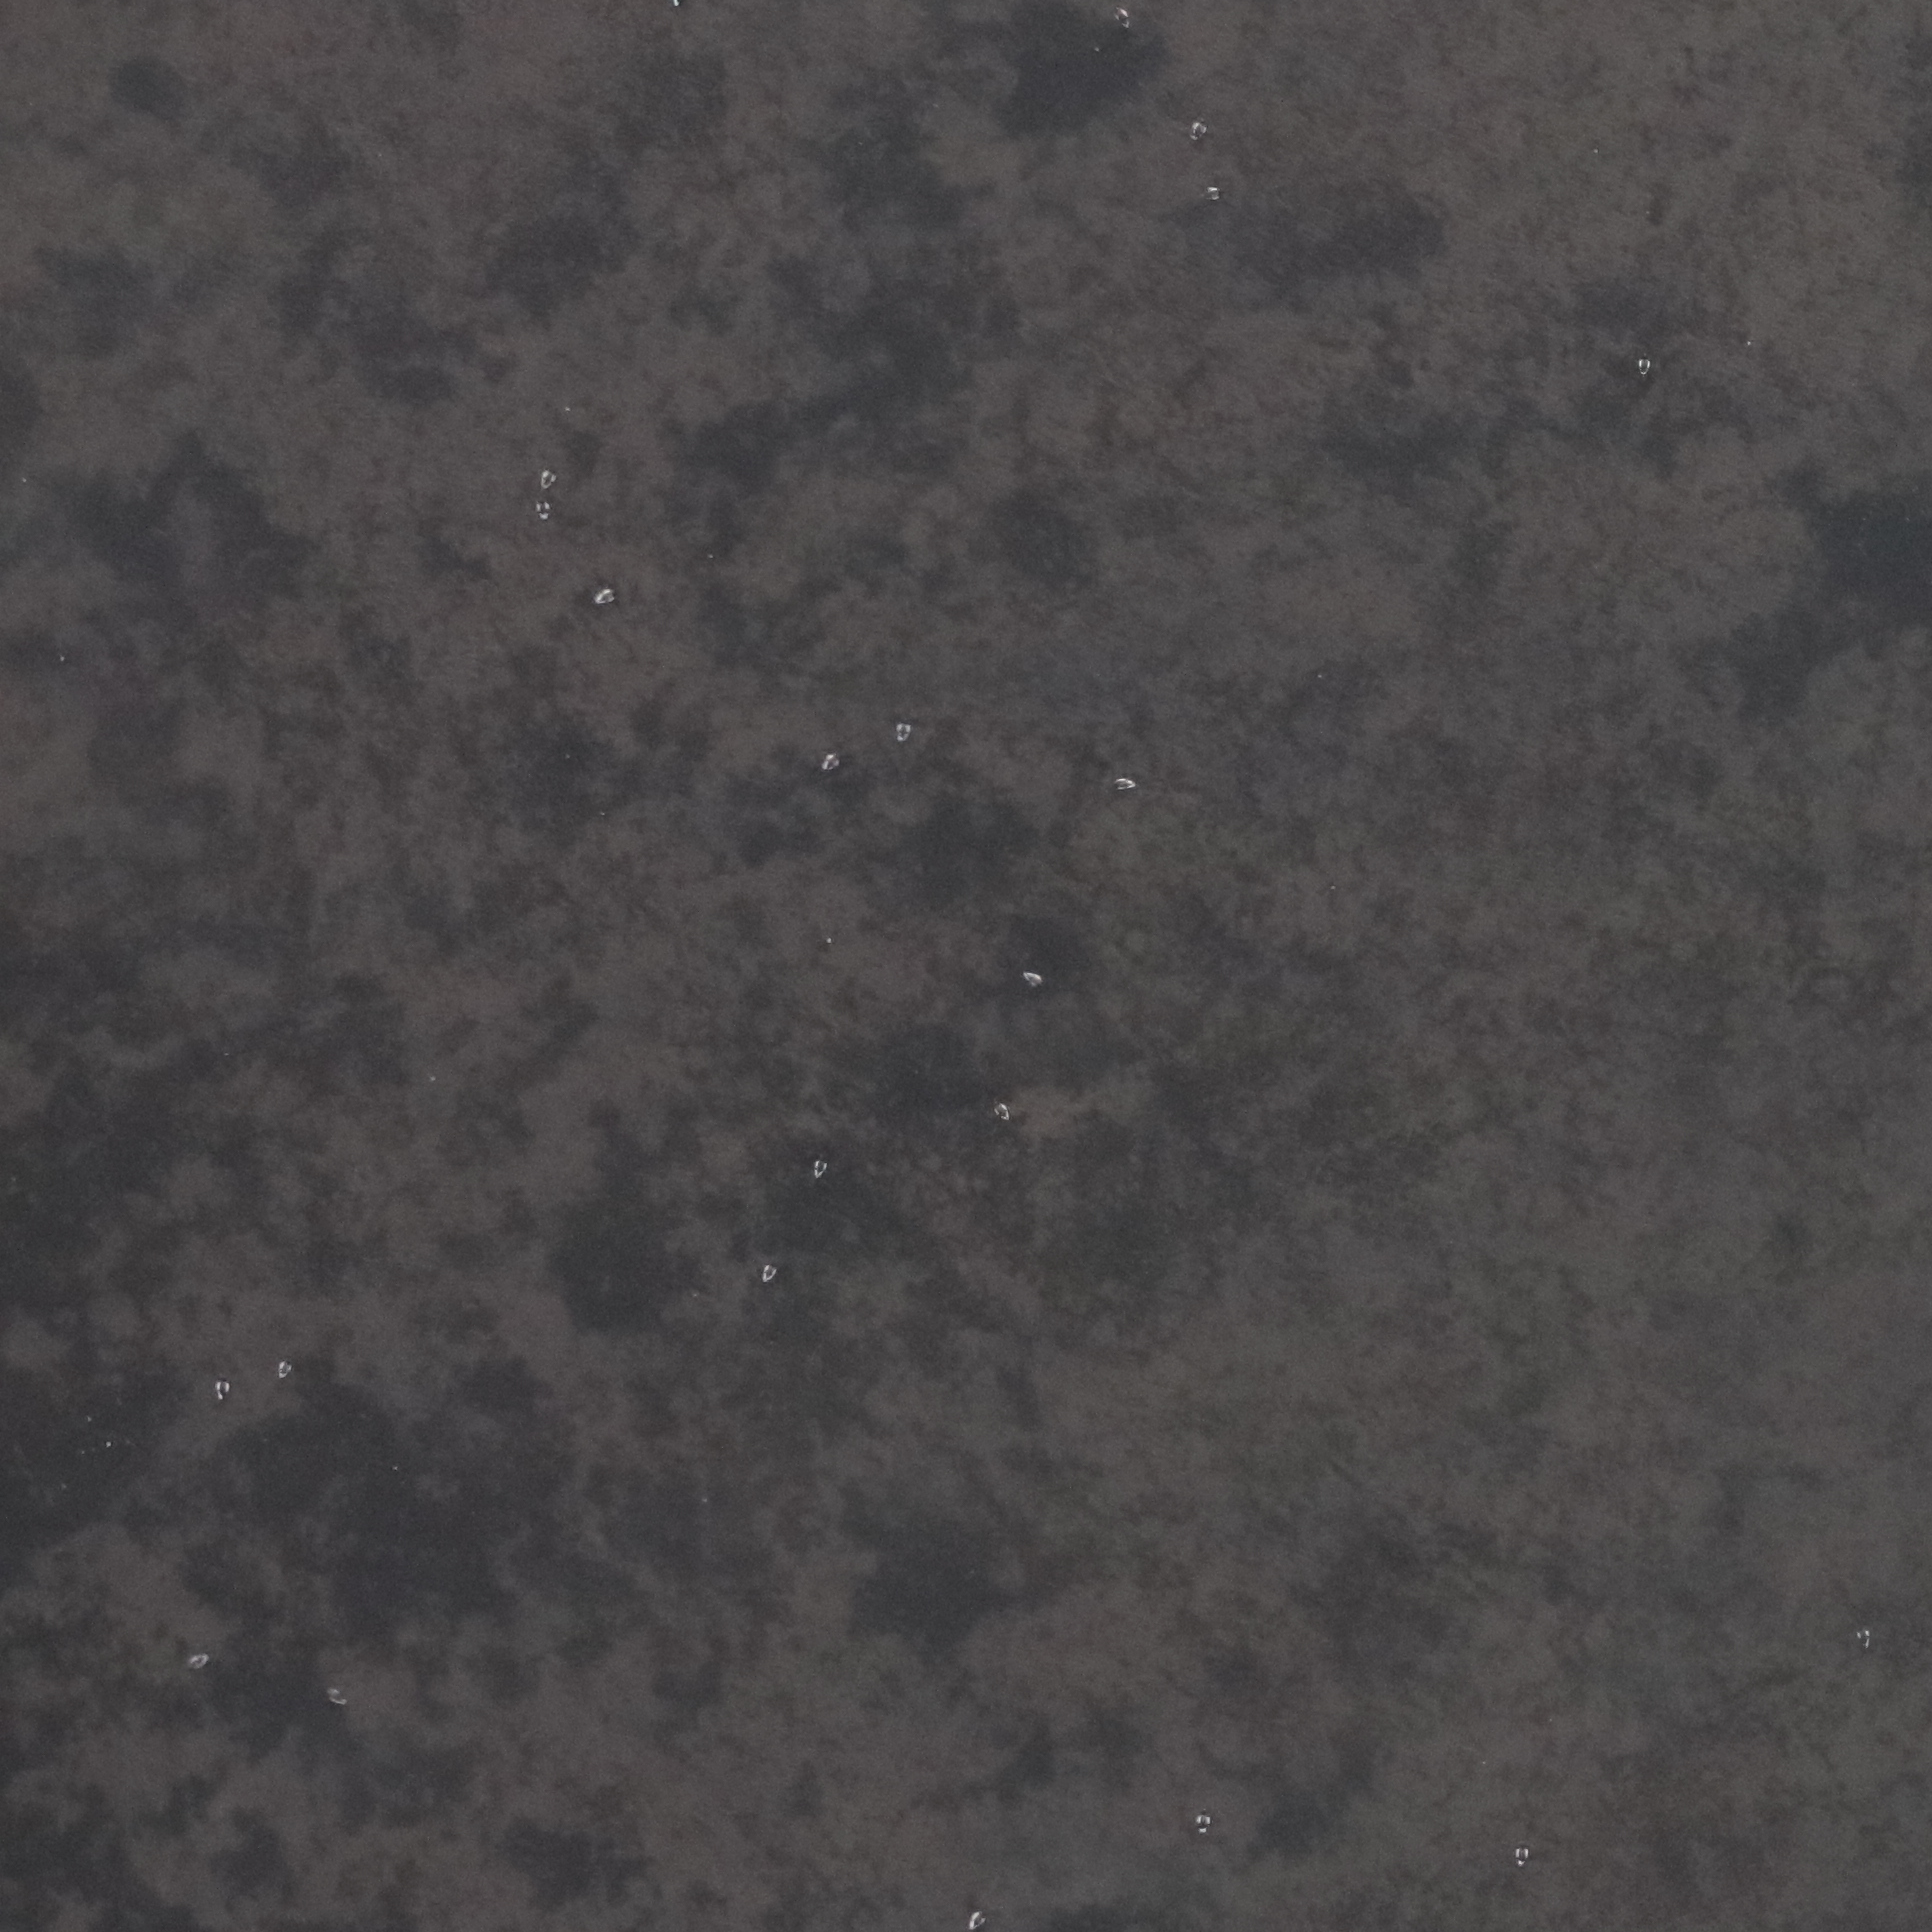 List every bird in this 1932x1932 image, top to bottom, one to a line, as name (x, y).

brant (682, 3)
brant (1122, 20)
brant (1199, 132)
brant (1215, 195)
brant (1642, 372)
brant (546, 476)
brant (545, 509)
brant (607, 593)
brant (908, 718)
brant (831, 766)
brant (1128, 785)
brant (1039, 974)
brant (1005, 1112)
brant (819, 1165)
brant (771, 1265)
brant (288, 1365)
brant (225, 1392)
brant (1863, 1636)
brant (191, 1666)
brant (337, 1696)
brant (1202, 1827)
brant (1526, 1865)
brant (981, 1914)